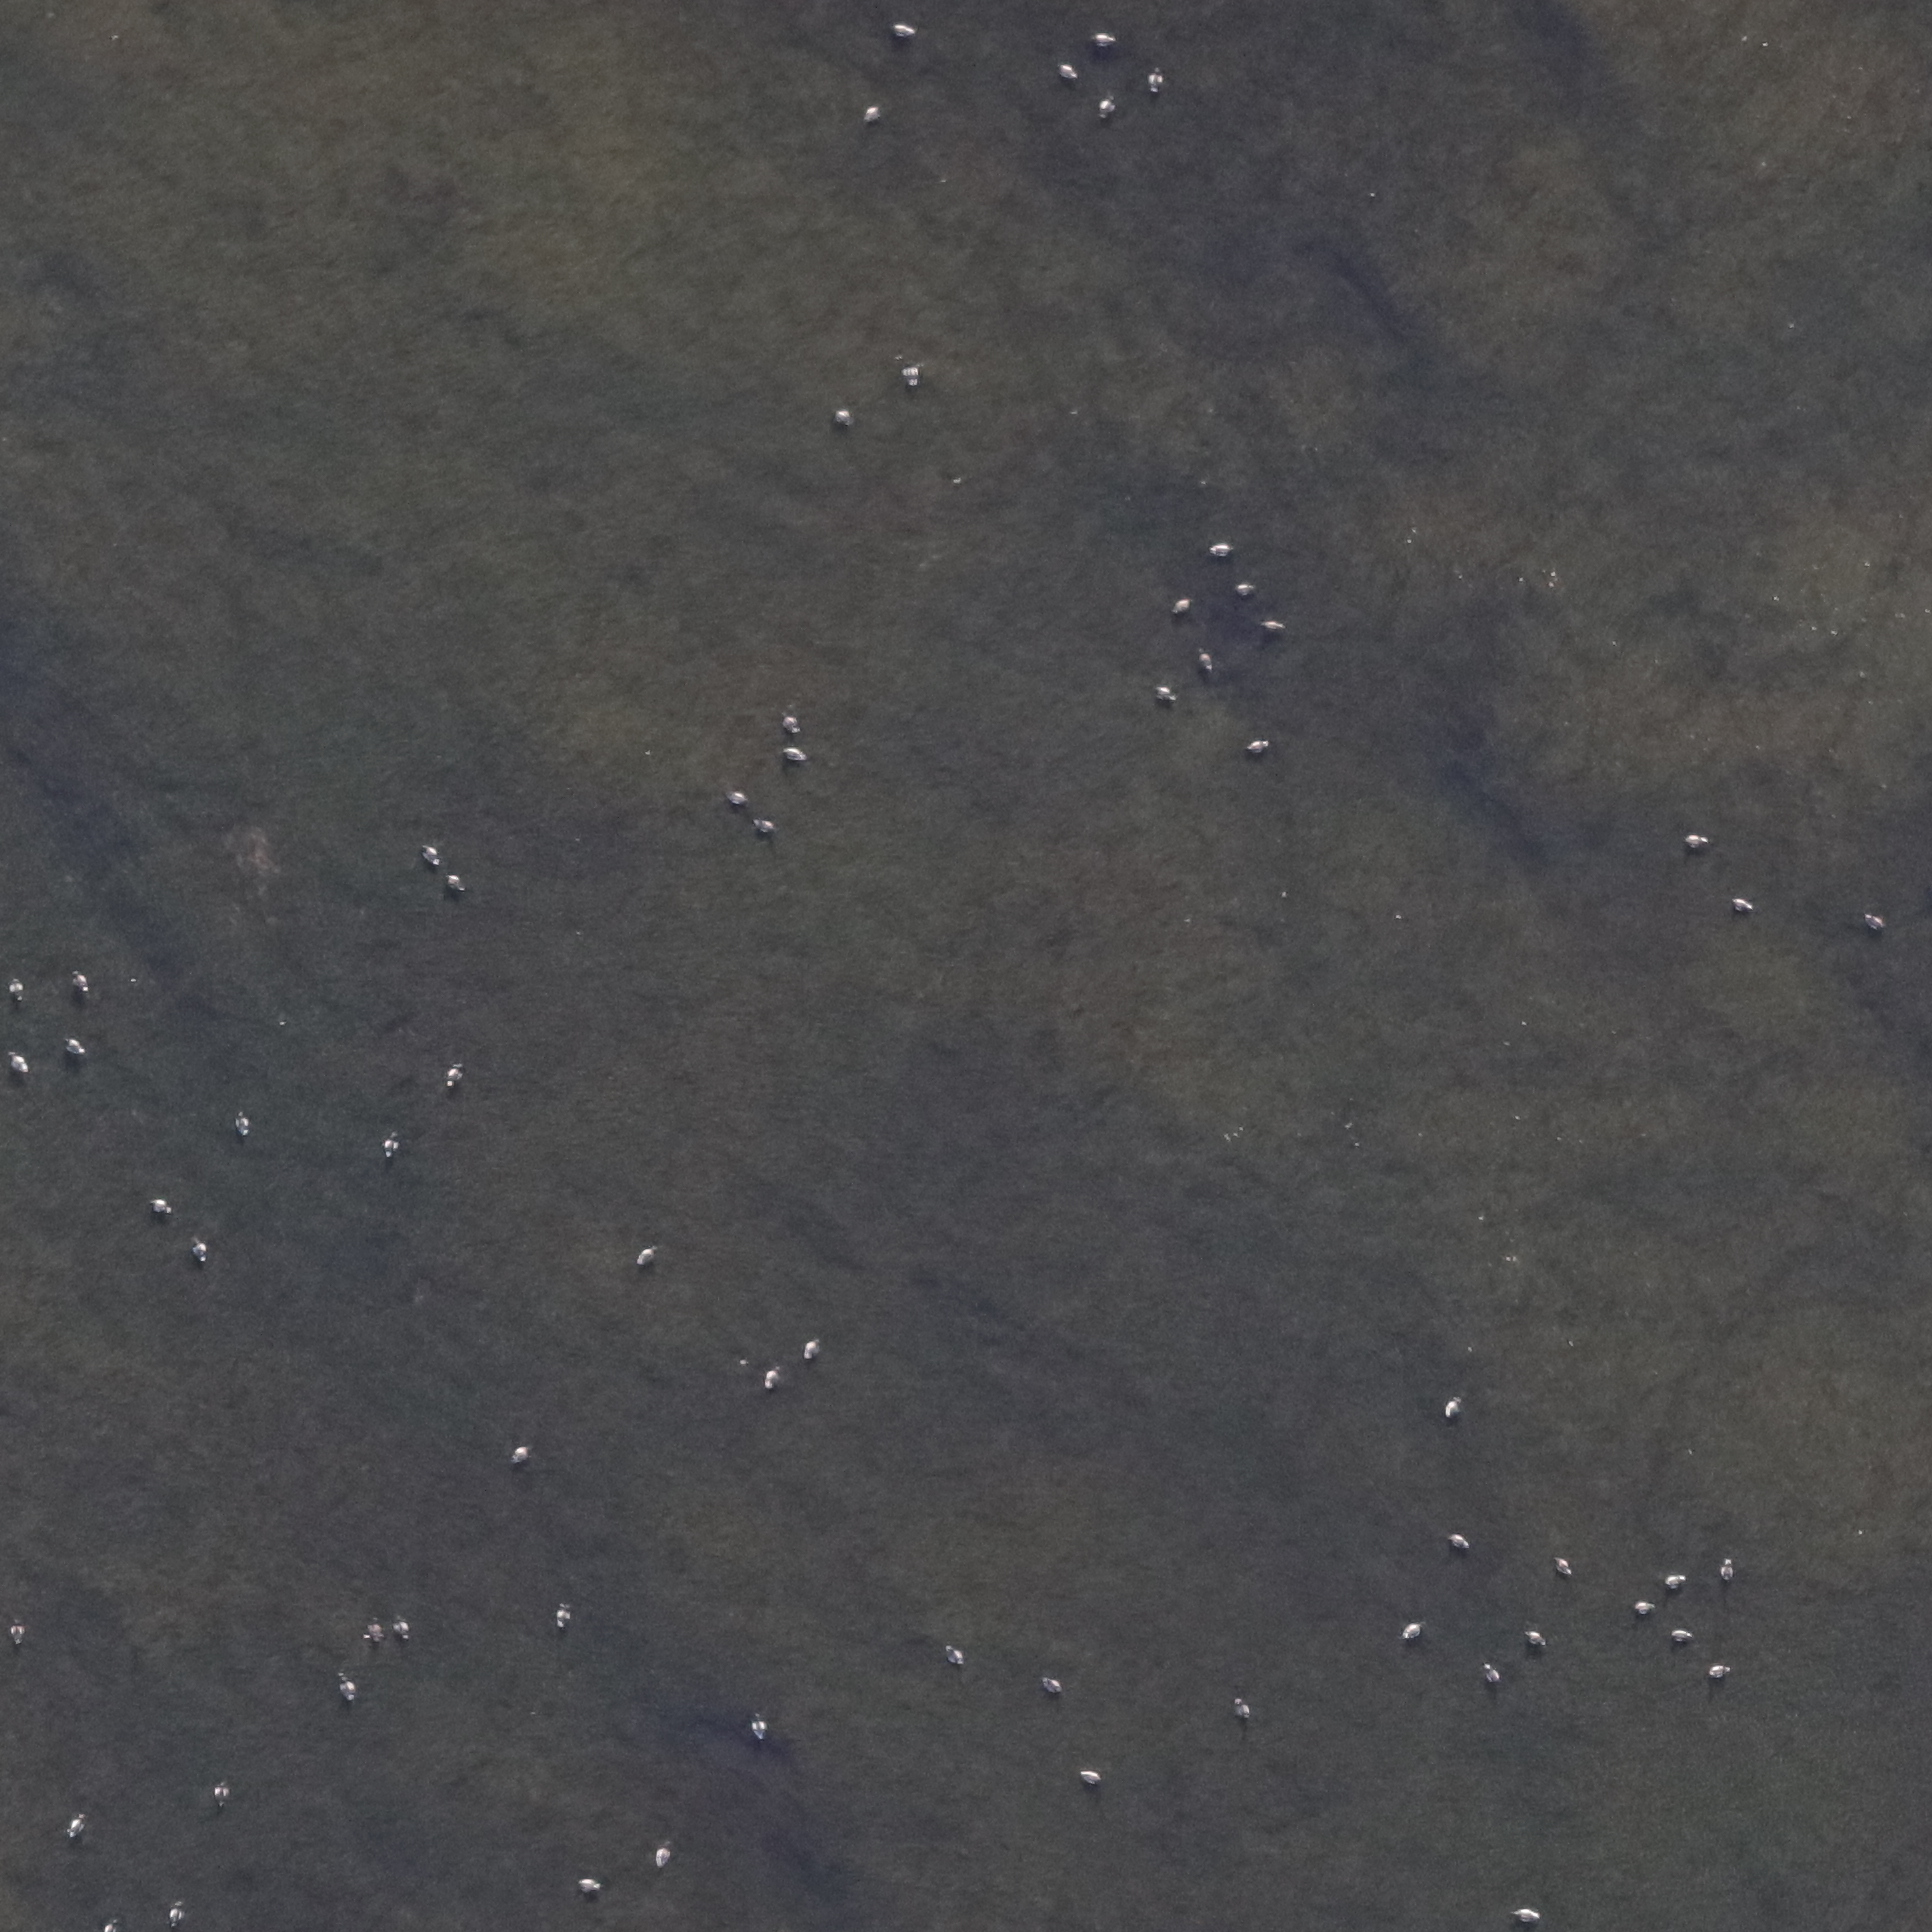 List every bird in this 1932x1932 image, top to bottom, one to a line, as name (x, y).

brant (907, 30)
brant (1109, 44)
brant (1068, 70)
brant (1164, 80)
brant (1105, 116)
brant (871, 129)
brant (916, 374)
brant (843, 419)
brant (1214, 545)
brant (1242, 588)
brant (1185, 608)
brant (1275, 630)
brant (1204, 671)
brant (1163, 694)
brant (793, 720)
brant (1260, 751)
brant (792, 756)
brant (747, 799)
brant (1699, 832)
brant (768, 834)
brant (430, 870)
brant (458, 900)
brant (1737, 901)
brant (1880, 924)
brant (84, 984)
brant (14, 986)
brant (78, 1047)
brant (20, 1065)
brant (458, 1077)
brant (247, 1127)
brant (407, 1149)
brant (162, 1209)
brant (648, 1253)
brant (199, 1256)
brant (814, 1340)
brant (769, 1379)
brant (1457, 1409)
brant (518, 1453)
brant (1454, 1540)
brant (1737, 1561)
brant (1568, 1566)
brant (1688, 1580)
brant (1643, 1612)
brant (558, 1620)
brant (402, 1622)
brant (374, 1626)
brant (1416, 1628)
brant (1671, 1639)
brant (23, 1641)
brant (1530, 1644)
brant (963, 1657)
brant (1713, 1675)
brant (1490, 1679)
brant (1056, 1680)
brant (346, 1689)
brant (1244, 1710)
brant (759, 1718)
brant (1090, 1776)
brant (228, 1797)
brant (78, 1829)
brant (664, 1855)
brant (599, 1890)
brant (181, 1914)
brant (1527, 1921)
brant (108, 1923)